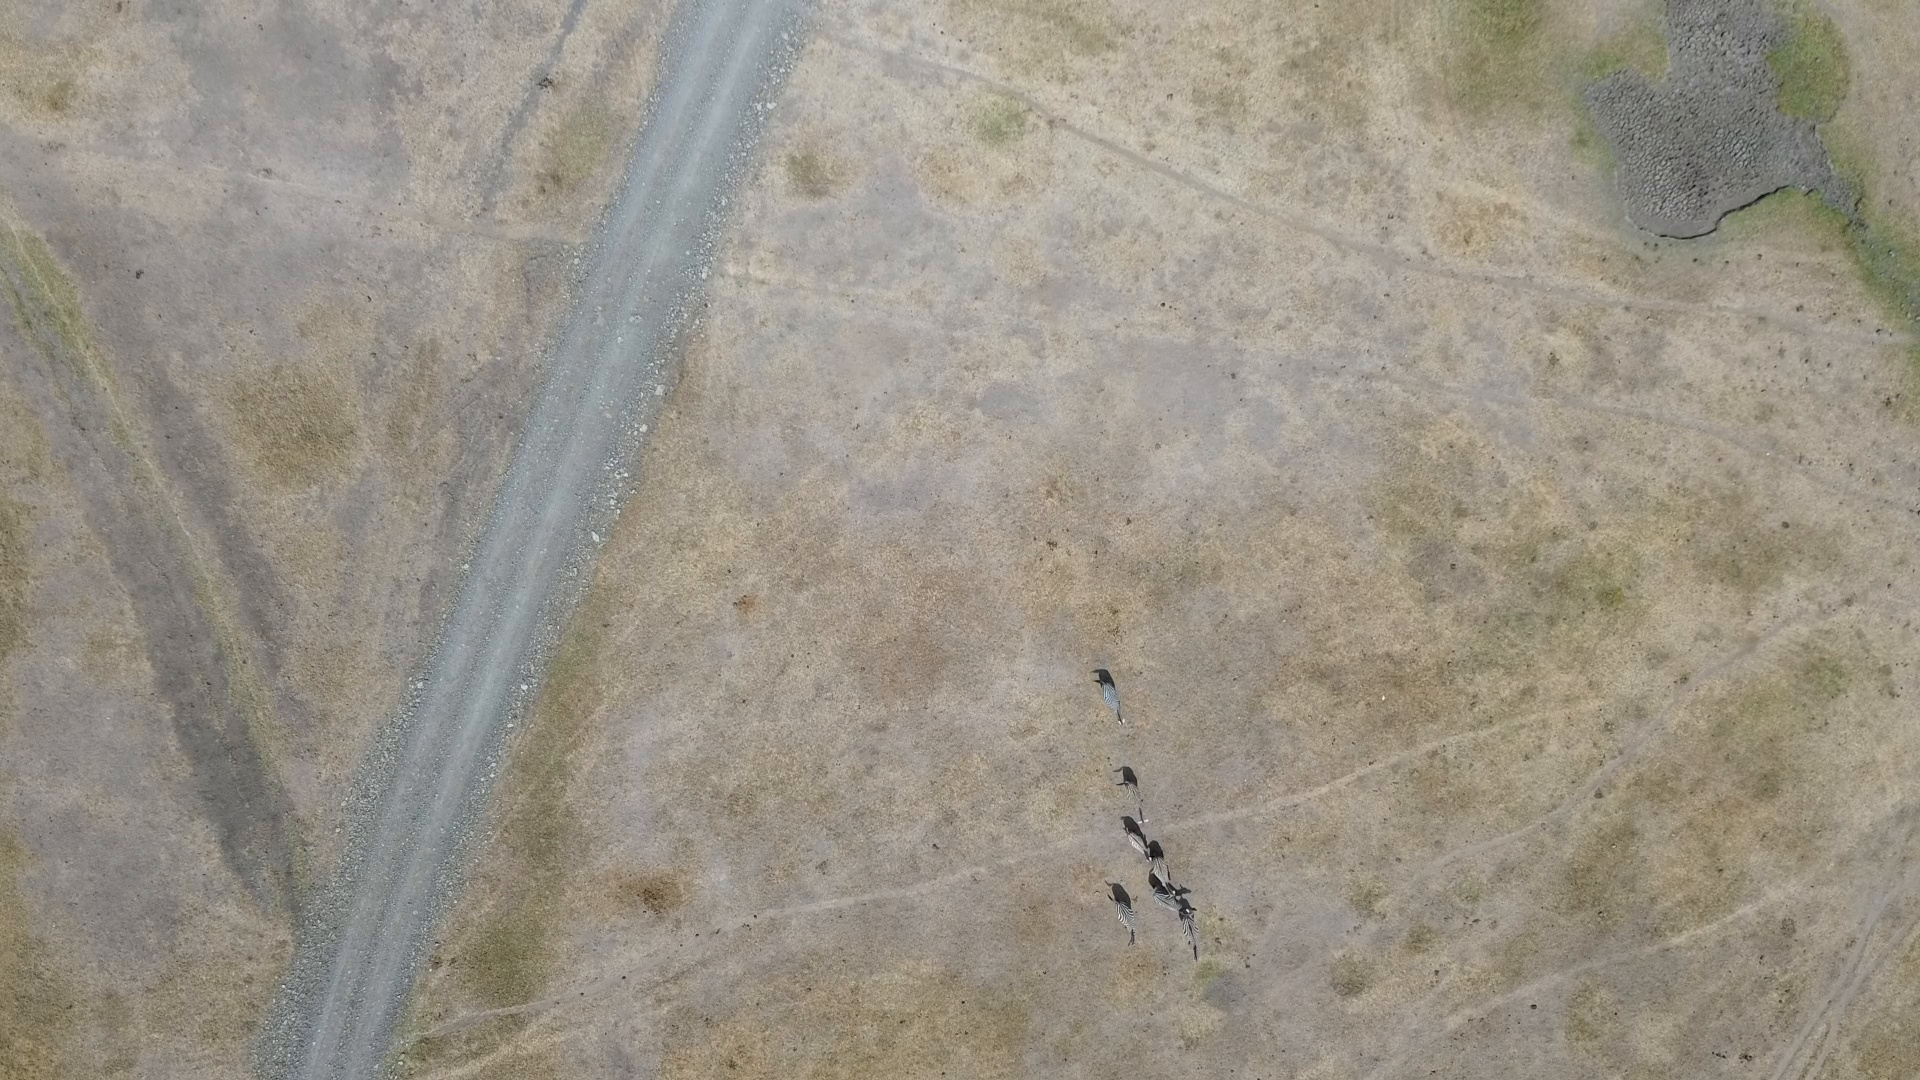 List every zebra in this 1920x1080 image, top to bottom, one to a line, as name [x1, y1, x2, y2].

zebra [1099, 679, 1124, 715]
zebra [1125, 782, 1148, 826]
zebra [1125, 828, 1147, 855]
zebra [1148, 857, 1176, 897]
zebra [1148, 887, 1192, 918]
zebra [1119, 903, 1140, 945]
zebra [1181, 910, 1201, 957]